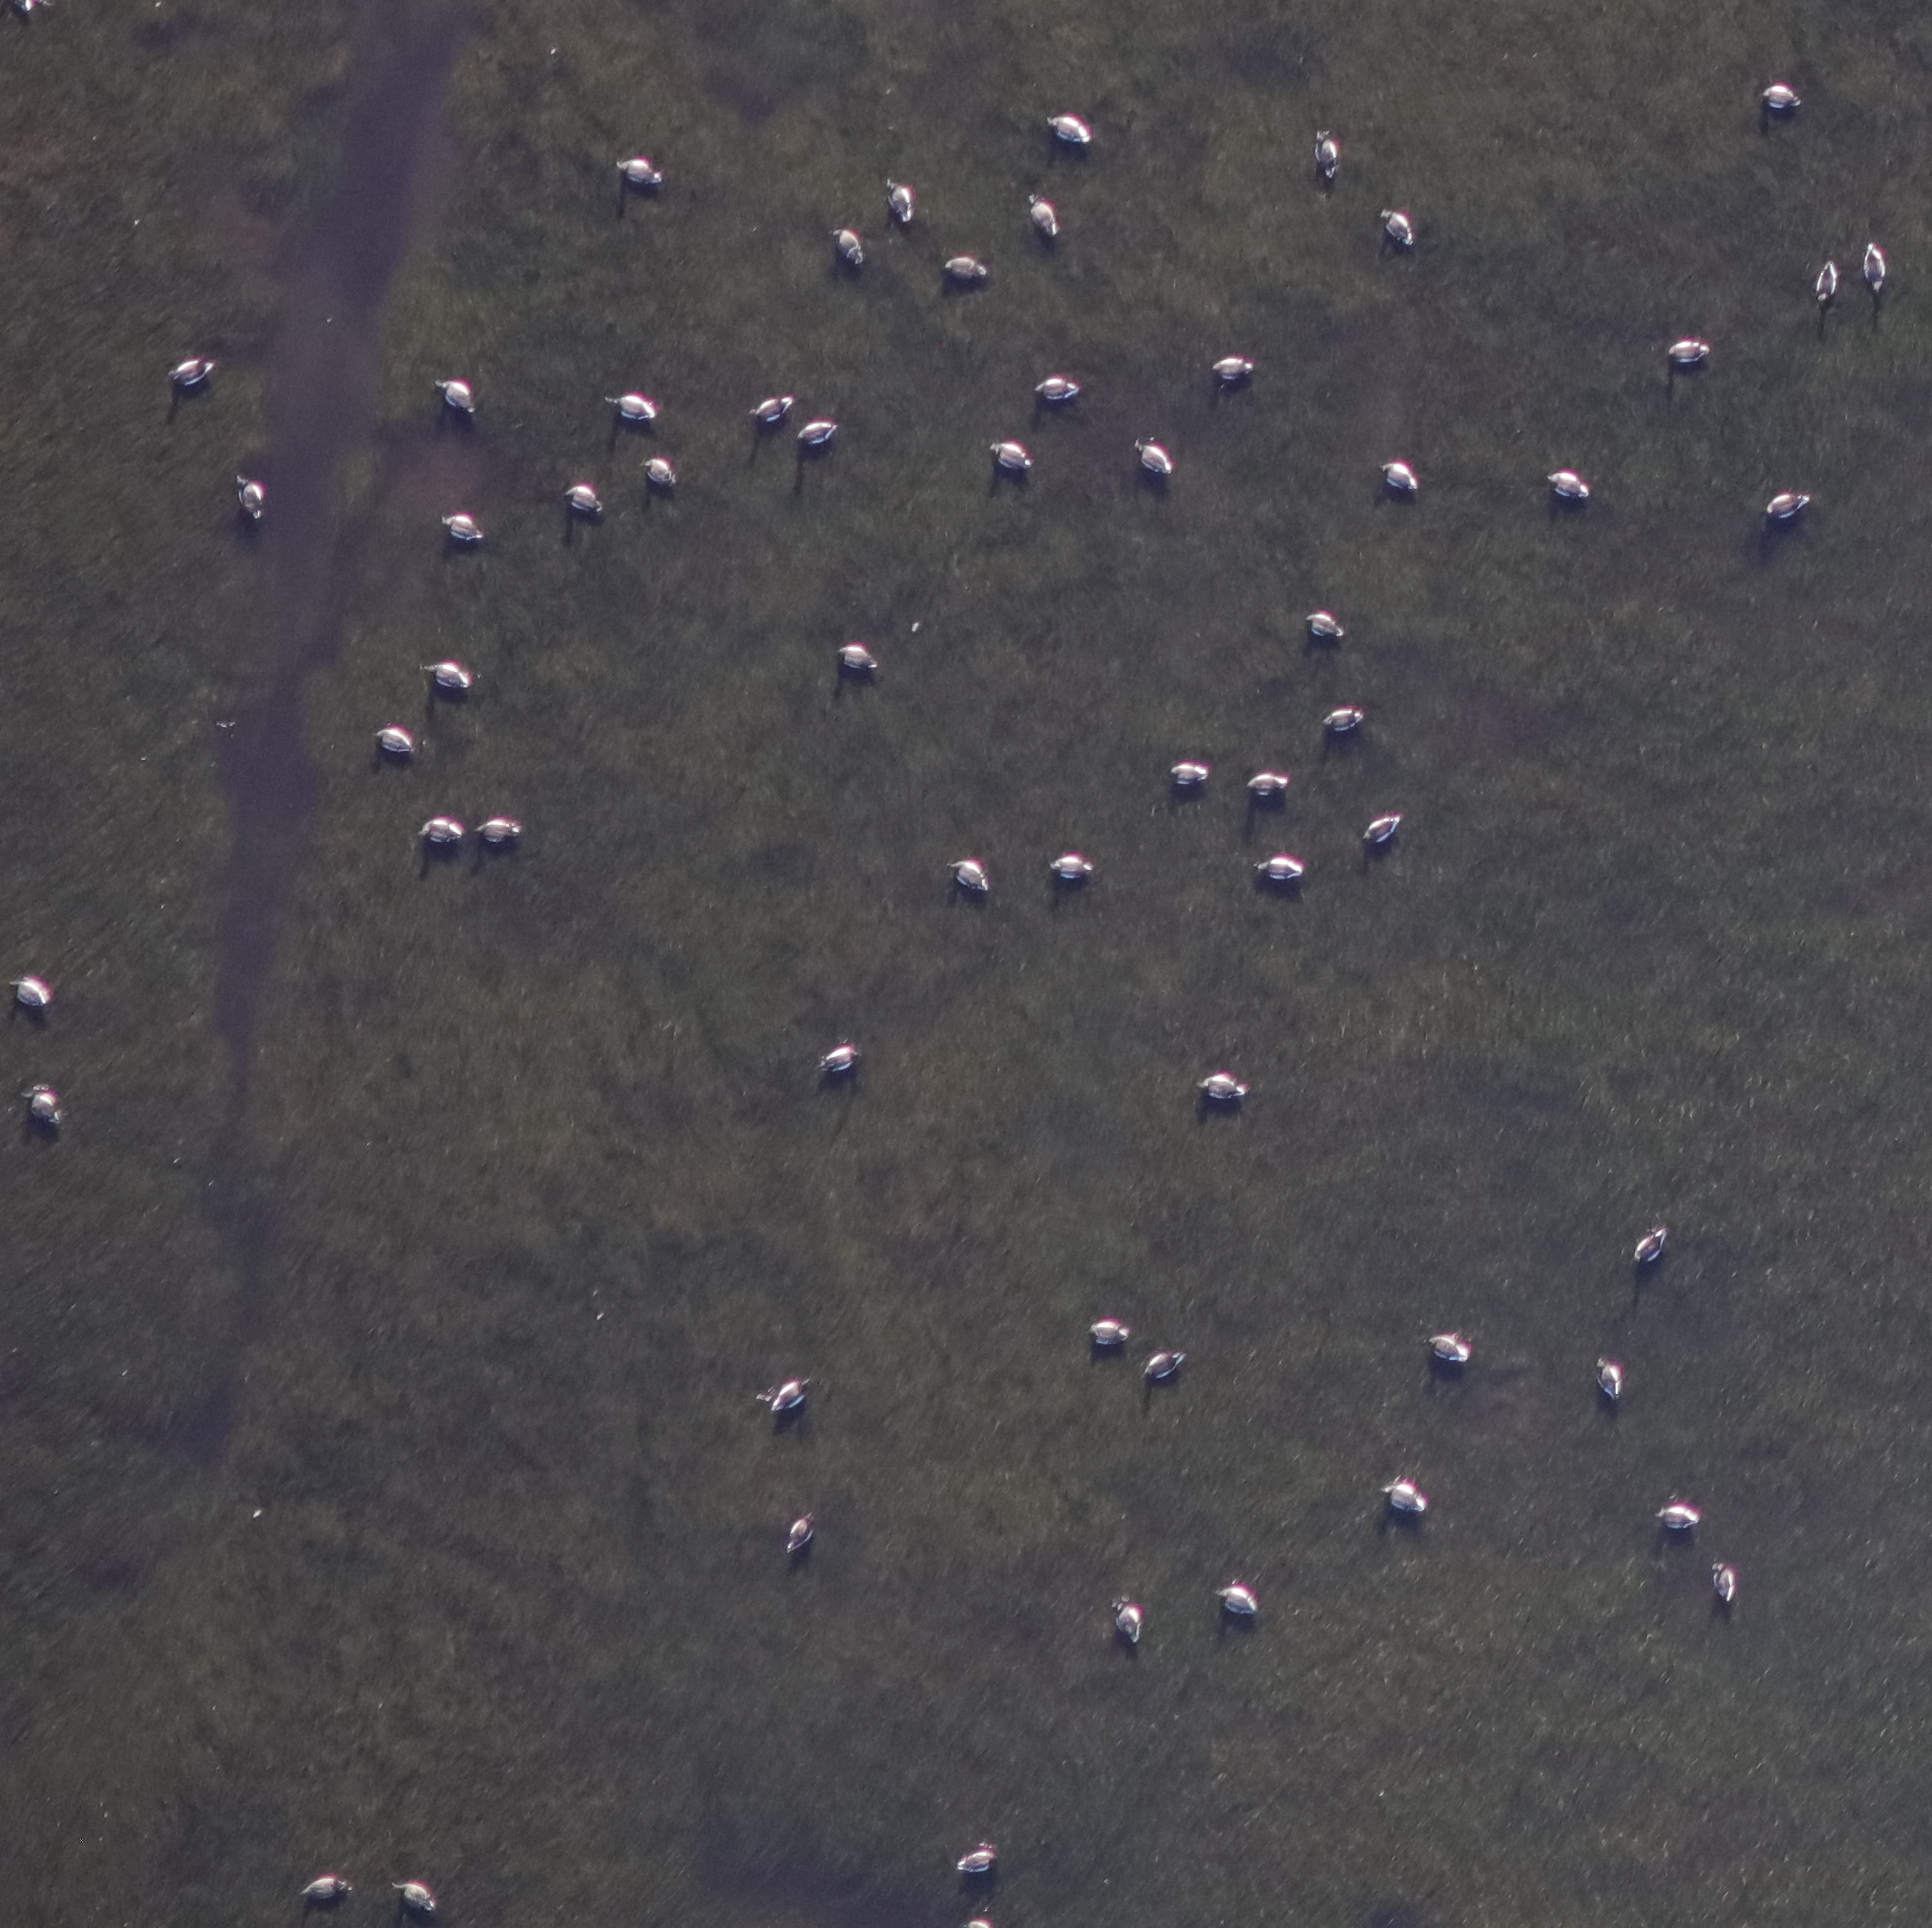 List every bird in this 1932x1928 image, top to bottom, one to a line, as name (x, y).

brant (1780, 97)
brant (1070, 127)
brant (1326, 153)
brant (639, 172)
brant (900, 201)
brant (1044, 214)
brant (1398, 226)
brant (850, 243)
brant (1876, 269)
brant (968, 270)
brant (1827, 282)
brant (1686, 351)
brant (1233, 369)
brant (193, 371)
brant (1057, 389)
brant (459, 393)
brant (632, 406)
brant (770, 408)
brant (816, 431)
brant (1011, 456)
brant (1153, 457)
brant (660, 474)
brant (1400, 475)
brant (1569, 483)
brant (250, 495)
brant (583, 497)
brant (1784, 503)
brant (463, 526)
brant (1322, 623)
brant (858, 655)
brant (450, 674)
brant (1343, 719)
brant (398, 739)
brant (1189, 771)
brant (1268, 783)
brant (1382, 829)
brant (443, 830)
brant (500, 830)
brant (1279, 865)
brant (1070, 866)
brant (970, 874)
brant (29, 995)
brant (841, 1058)
brant (1222, 1086)
brant (42, 1104)
brant (1649, 1248)
brant (1108, 1332)
brant (1449, 1347)
brant (1163, 1364)
brant (1608, 1377)
brant (787, 1396)
brant (1404, 1495)
brant (1677, 1514)
brant (800, 1532)
brant (1724, 1581)
brant (1238, 1599)
brant (1127, 1621)
brant (976, 1859)
brant (326, 1888)
brant (413, 1892)